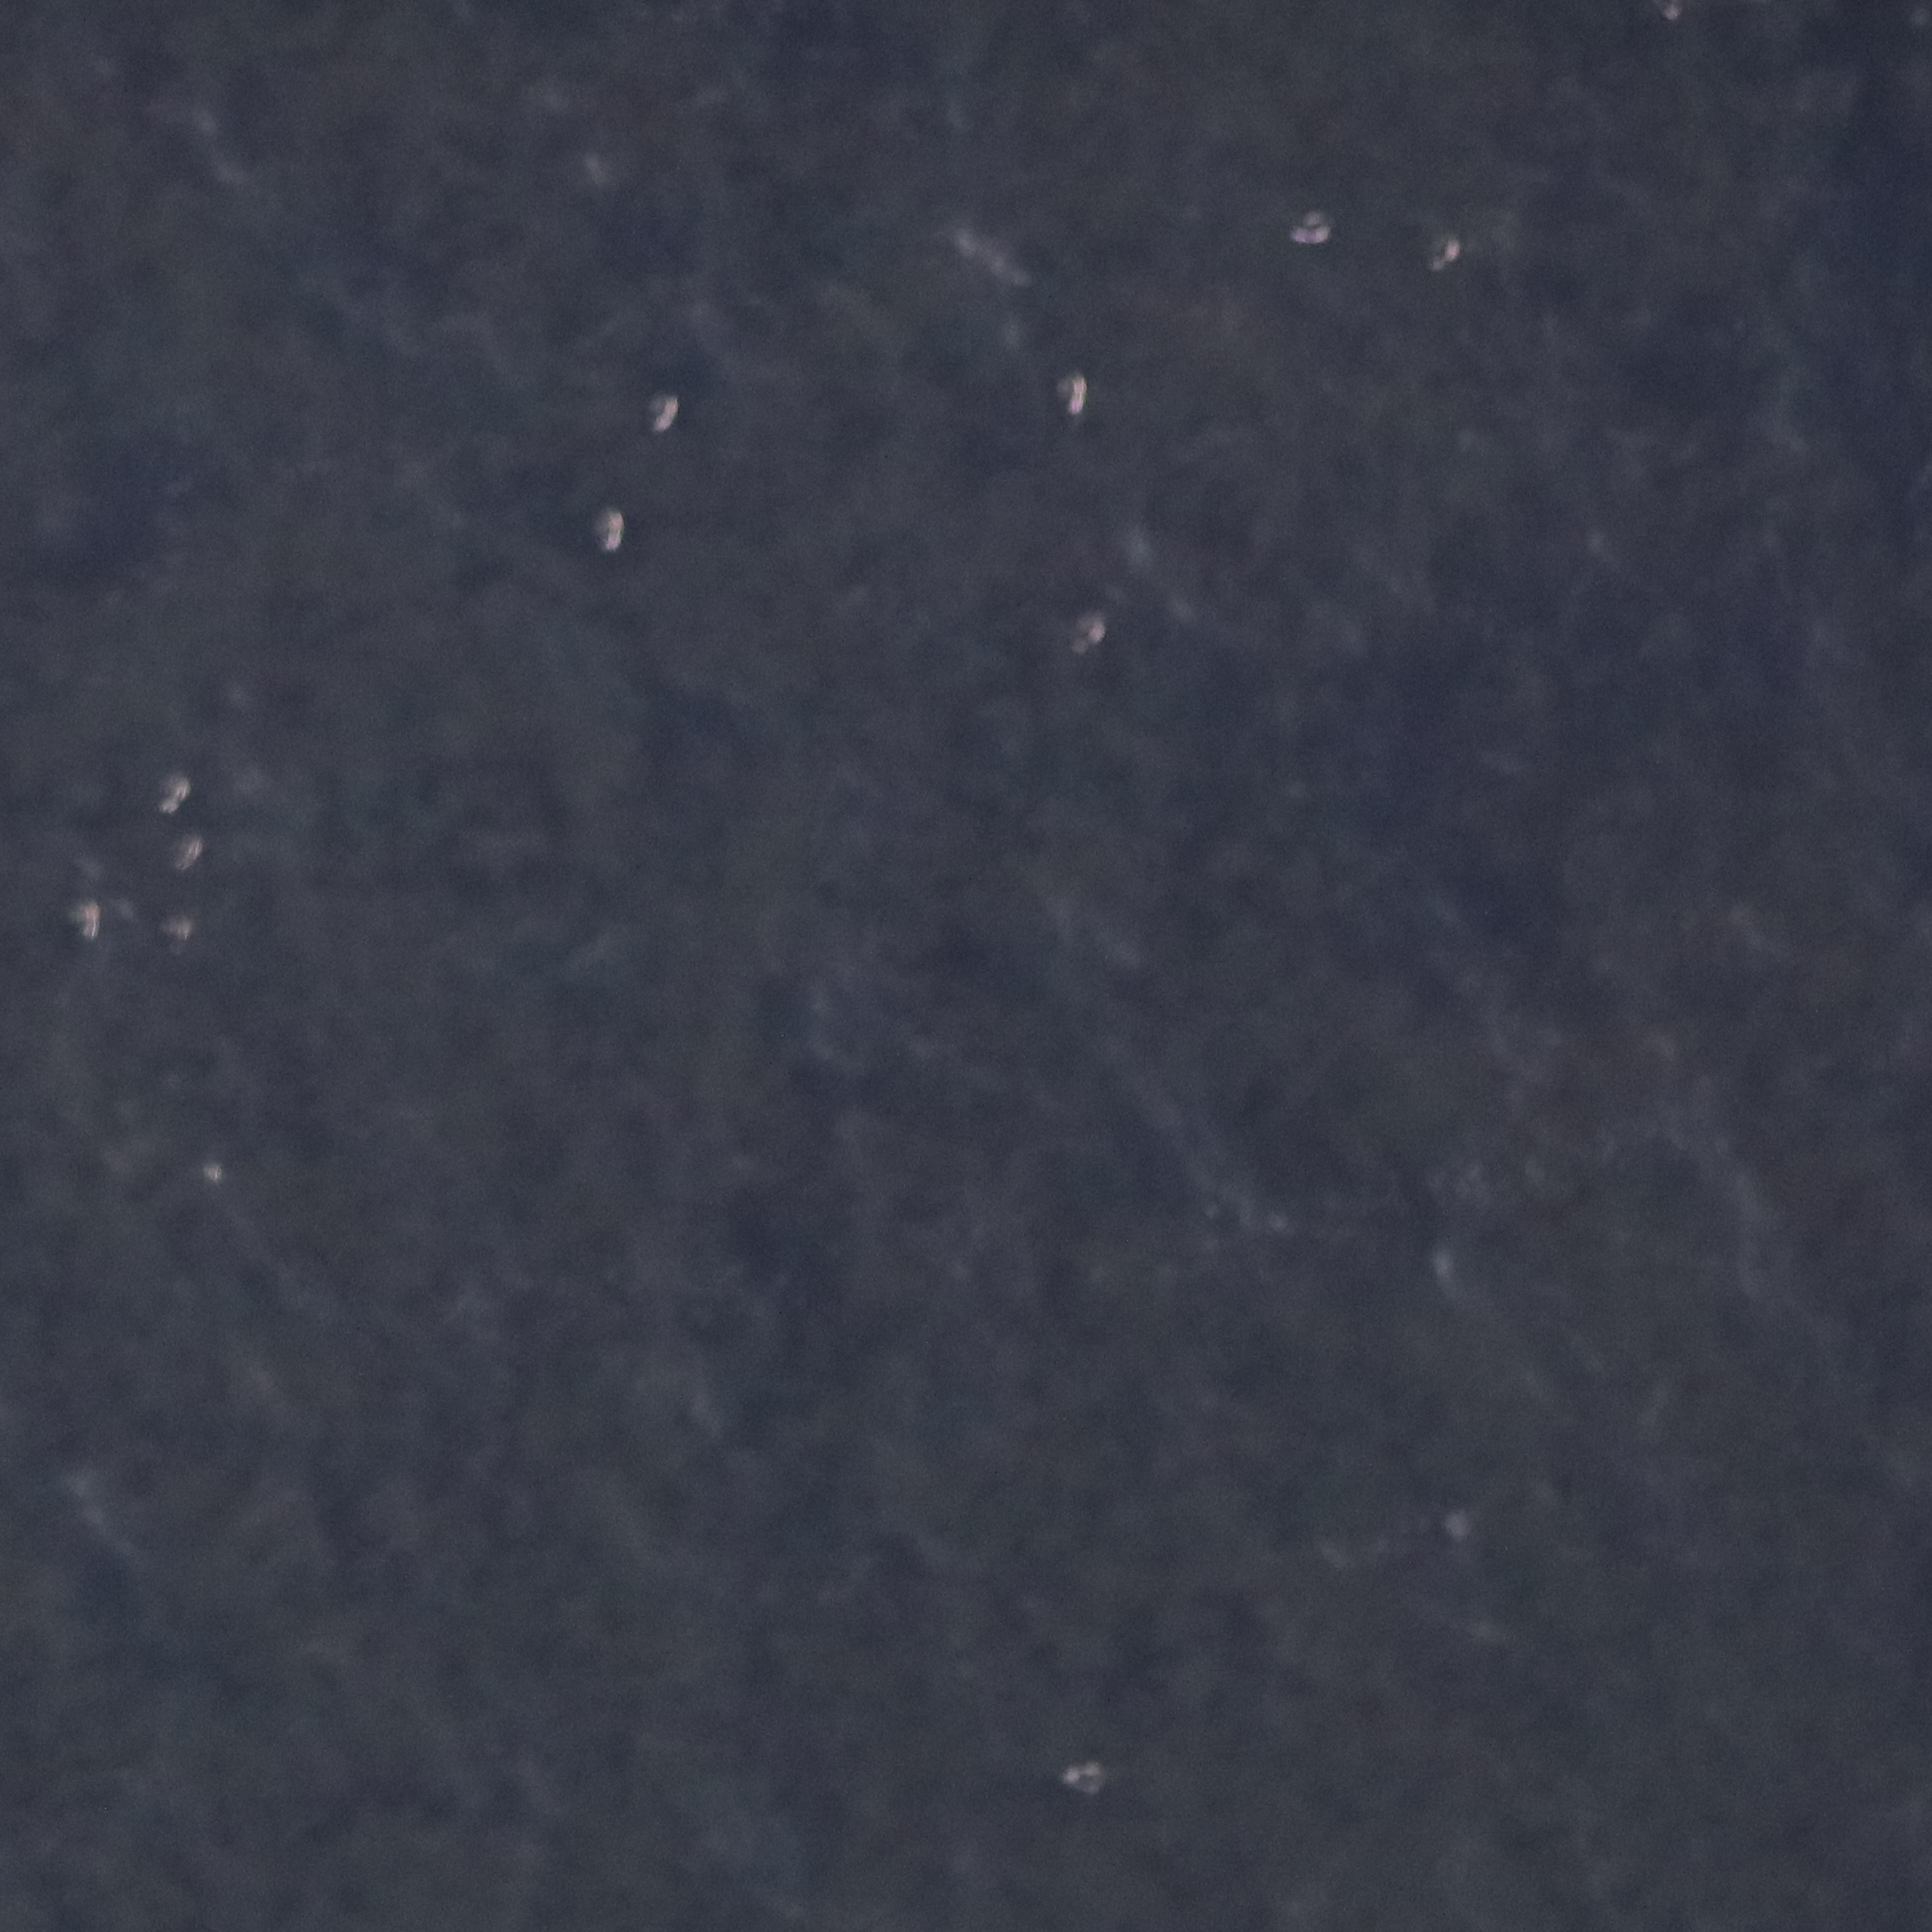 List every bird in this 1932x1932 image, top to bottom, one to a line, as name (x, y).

brant (1312, 225)
brant (1444, 253)
brant (1071, 391)
other bird (662, 412)
other bird (608, 529)
brant (1089, 630)
brant (173, 790)
brant (183, 854)
brant (82, 918)
brant (180, 932)
brant (1088, 1777)